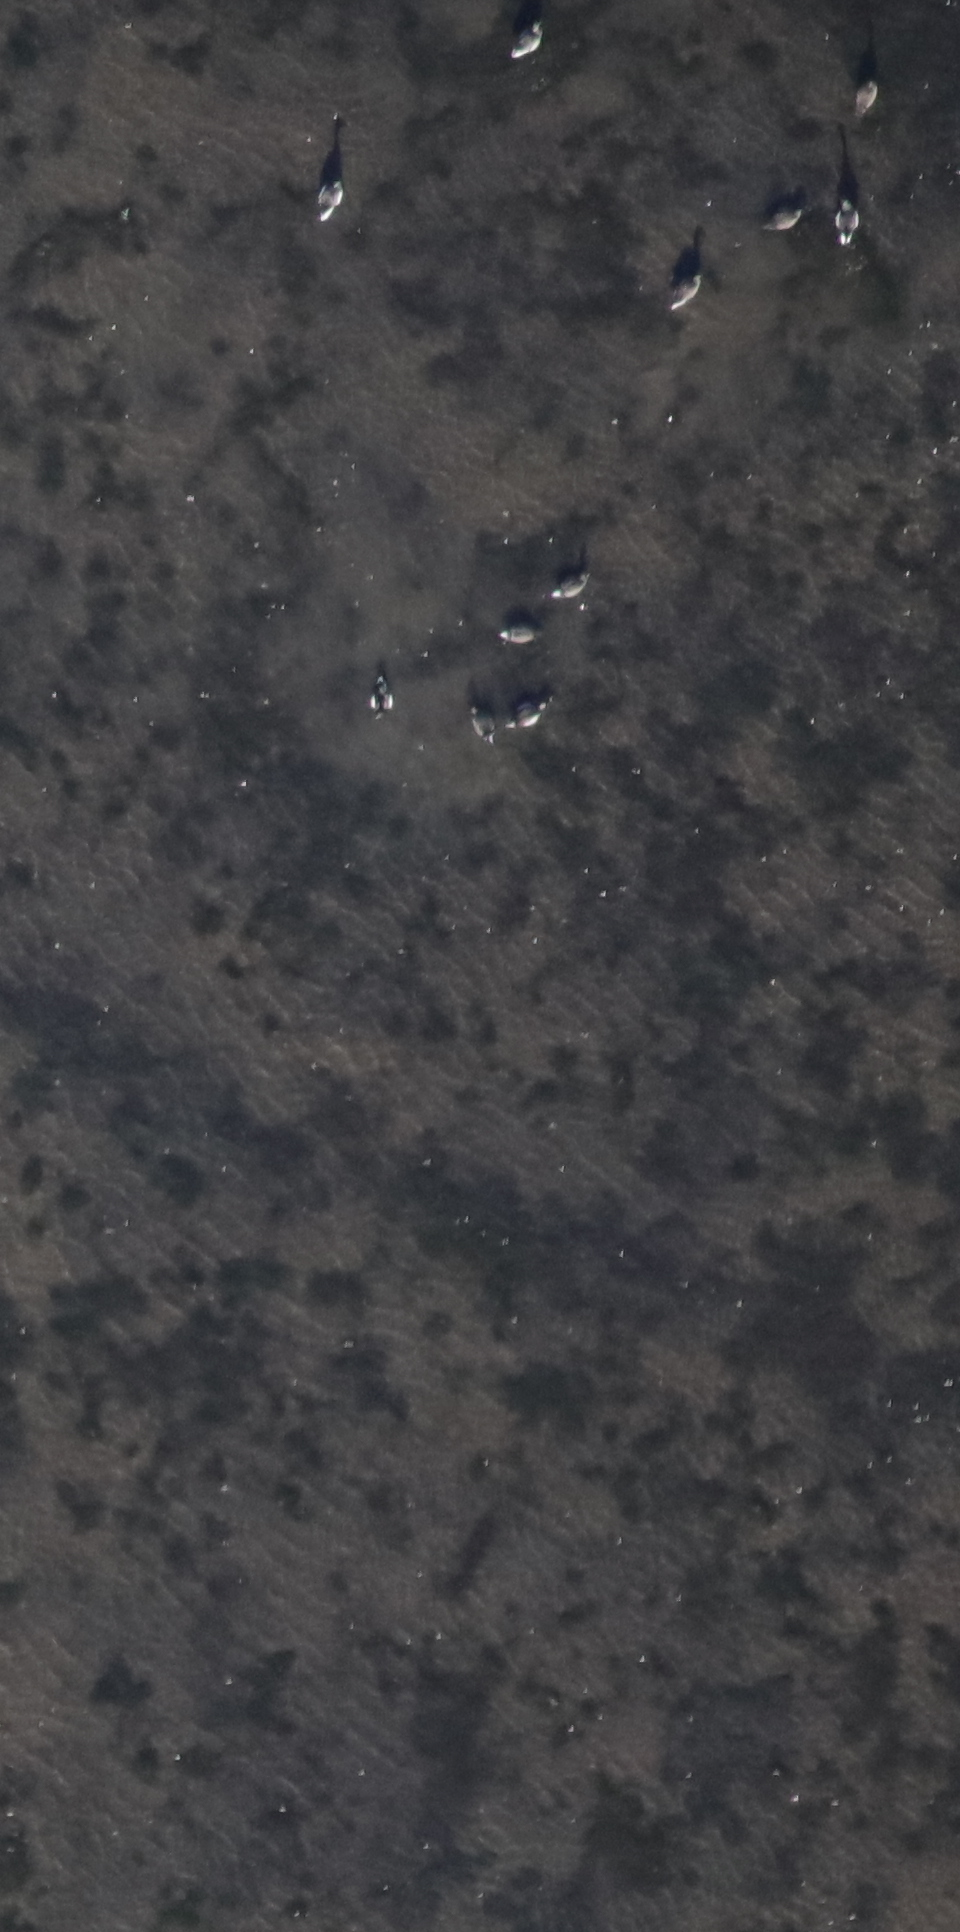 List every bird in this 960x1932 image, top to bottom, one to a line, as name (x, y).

brant (527, 46)
brant (863, 96)
brant (327, 197)
brant (785, 219)
brant (847, 221)
brant (684, 290)
brant (568, 584)
brant (520, 634)
brant (382, 699)
brant (527, 710)
brant (479, 723)